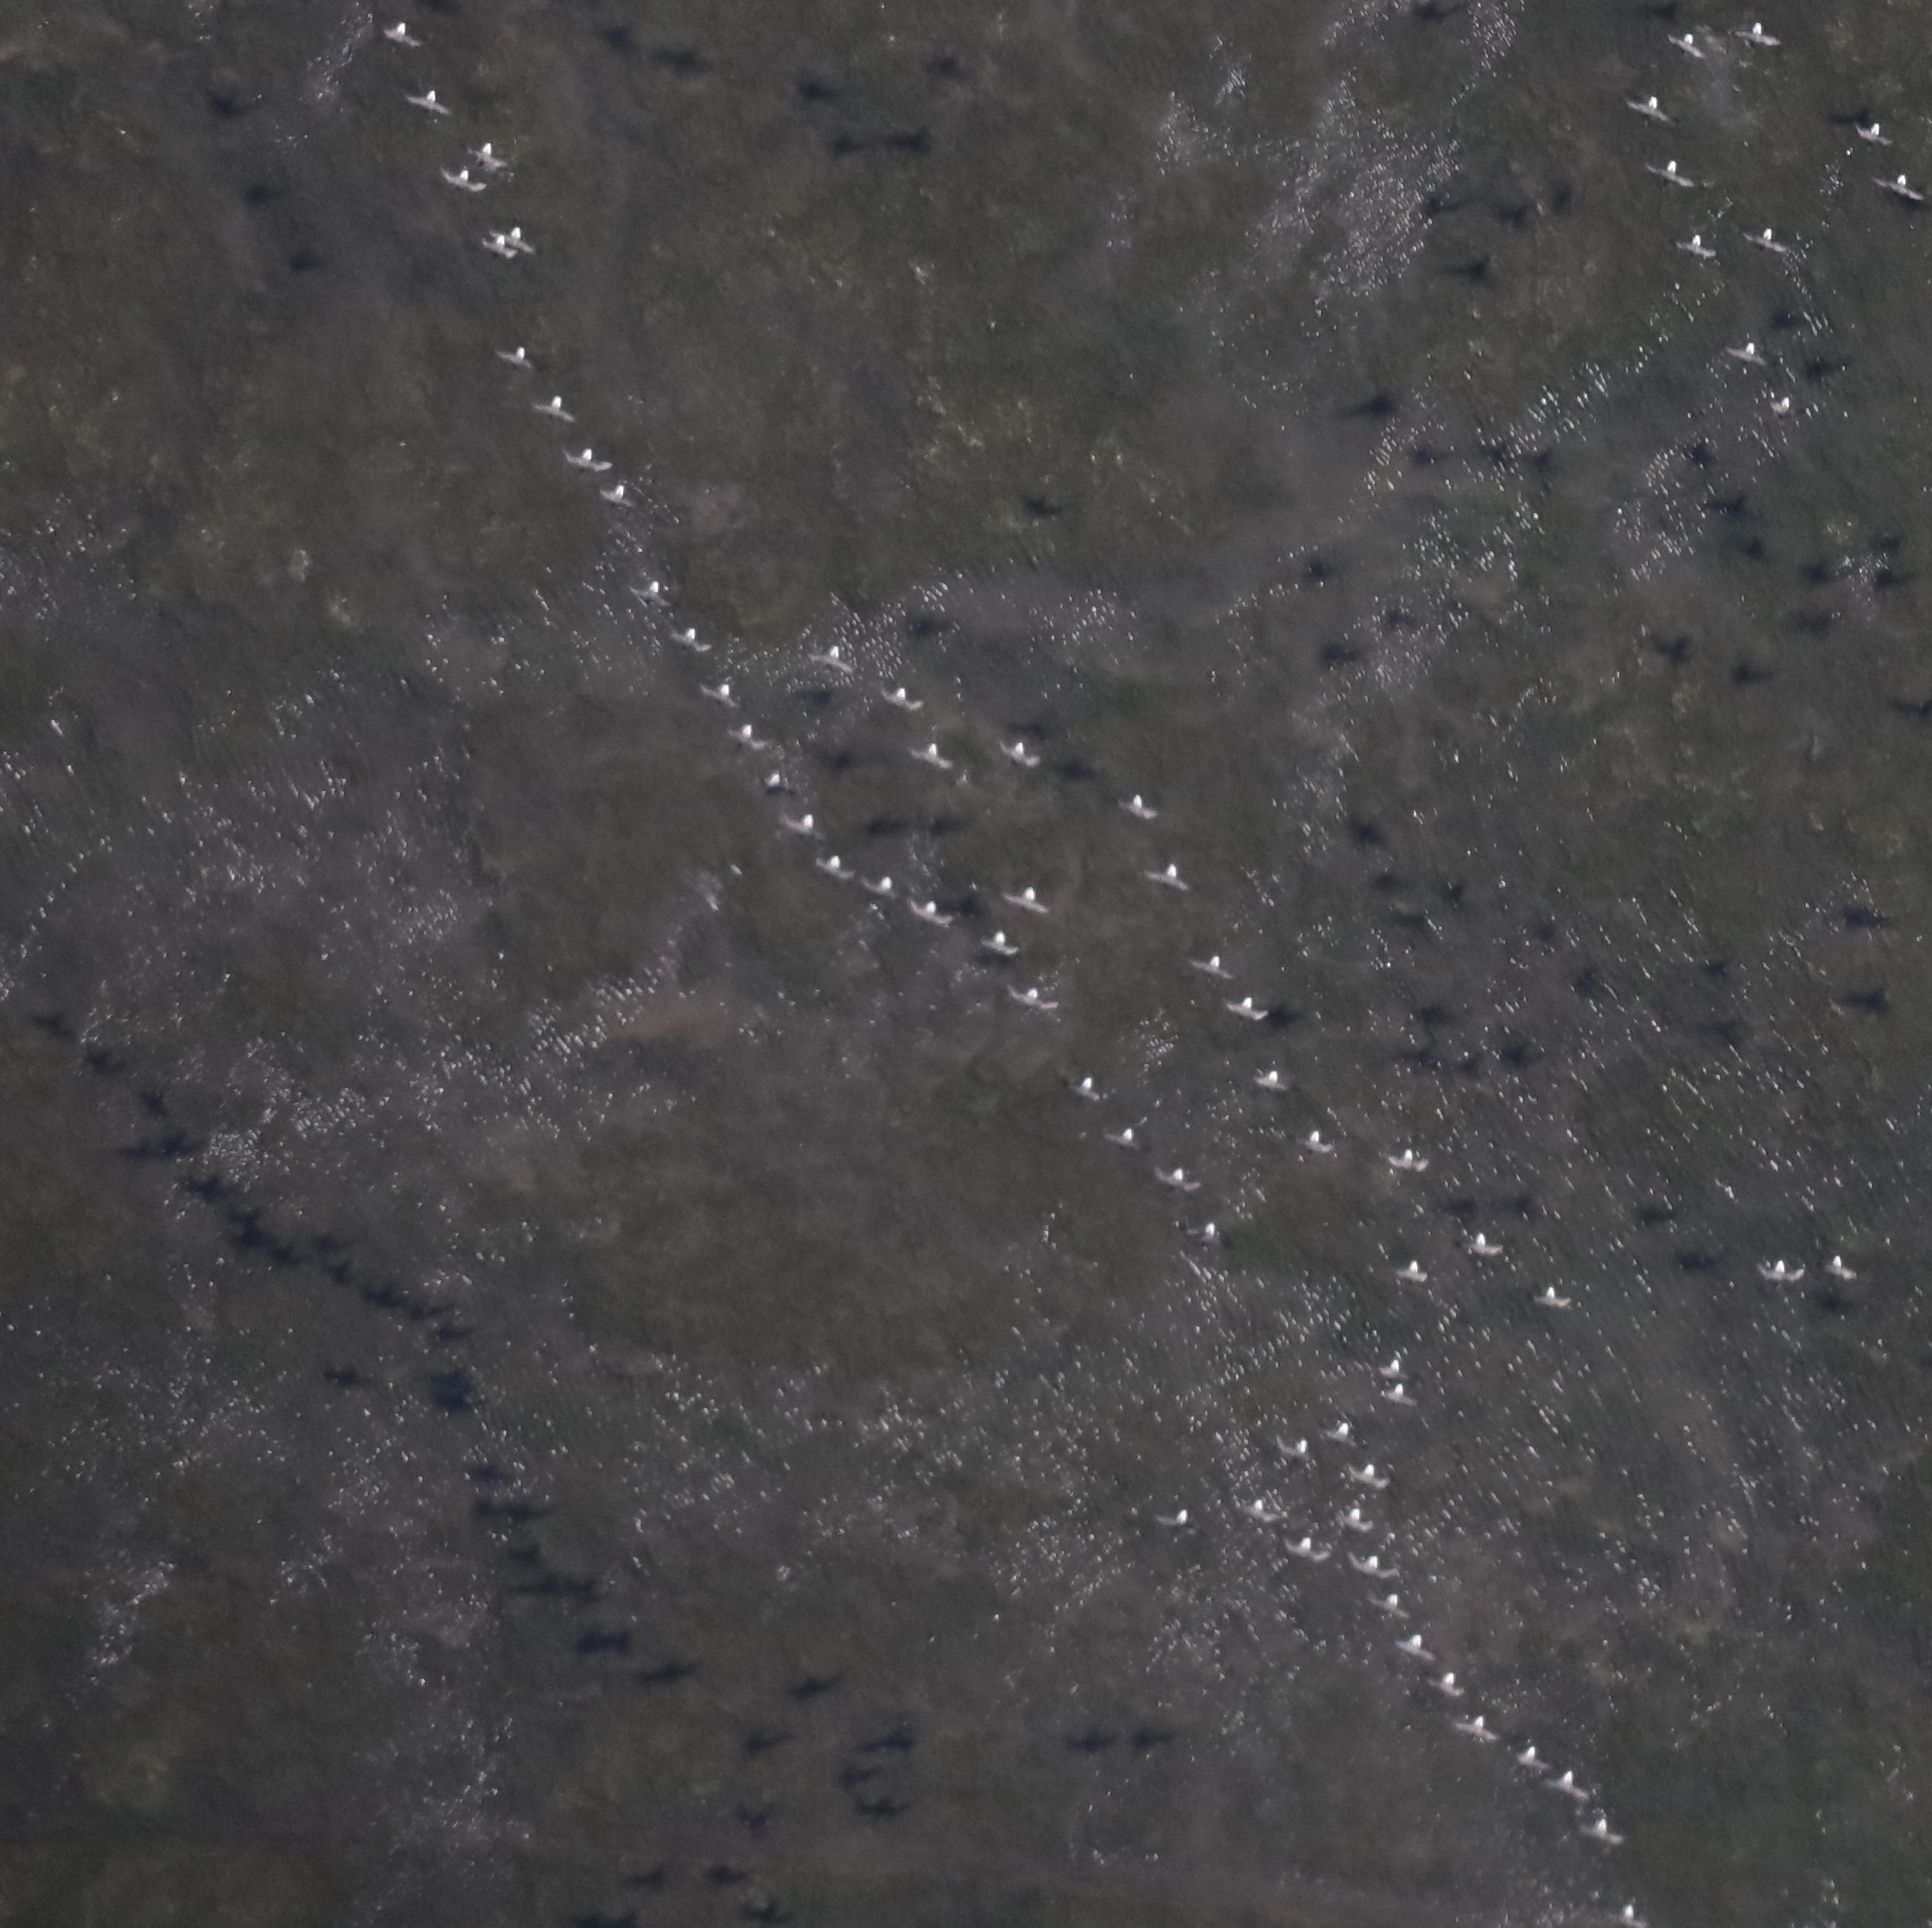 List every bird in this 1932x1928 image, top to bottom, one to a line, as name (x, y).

brant (408, 29)
brant (1769, 34)
brant (1693, 42)
brant (1649, 103)
brant (440, 104)
brant (1874, 120)
brant (496, 156)
brant (1674, 168)
brant (465, 178)
brant (1905, 190)
brant (522, 232)
brant (1773, 234)
brant (1699, 243)
brant (499, 244)
brant (1754, 351)
brant (521, 355)
brant (1786, 403)
brant (560, 410)
brant (589, 457)
brant (620, 498)
brant (651, 594)
brant (693, 645)
brant (843, 665)
brant (723, 697)
brant (903, 704)
brant (755, 745)
brant (1021, 750)
brant (933, 753)
brant (788, 788)
brant (1147, 813)
brant (805, 827)
brant (836, 865)
brant (1167, 880)
brant (881, 889)
brant (1035, 892)
brant (928, 916)
brant (1004, 947)
brant (1214, 971)
brant (1032, 992)
brant (1254, 1009)
brant (1264, 1075)
brant (1087, 1093)
brant (1129, 1134)
brant (1324, 1142)
brant (1415, 1167)
brant (1182, 1177)
brant (1207, 1232)
brant (1488, 1247)
brant (1417, 1261)
brant (1847, 1269)
brant (1779, 1274)
brant (1557, 1297)
brant (1391, 1362)
brant (1400, 1400)
brant (1342, 1442)
brant (1289, 1456)
brant (1378, 1477)
brant (1263, 1514)
brant (1361, 1517)
brant (1174, 1521)
brant (1301, 1547)
brant (1369, 1559)
brant (1394, 1598)
brant (1420, 1642)
brant (1455, 1685)
brant (1481, 1722)
brant (1528, 1757)
brant (1570, 1780)
brant (1607, 1825)
brant (1635, 1916)